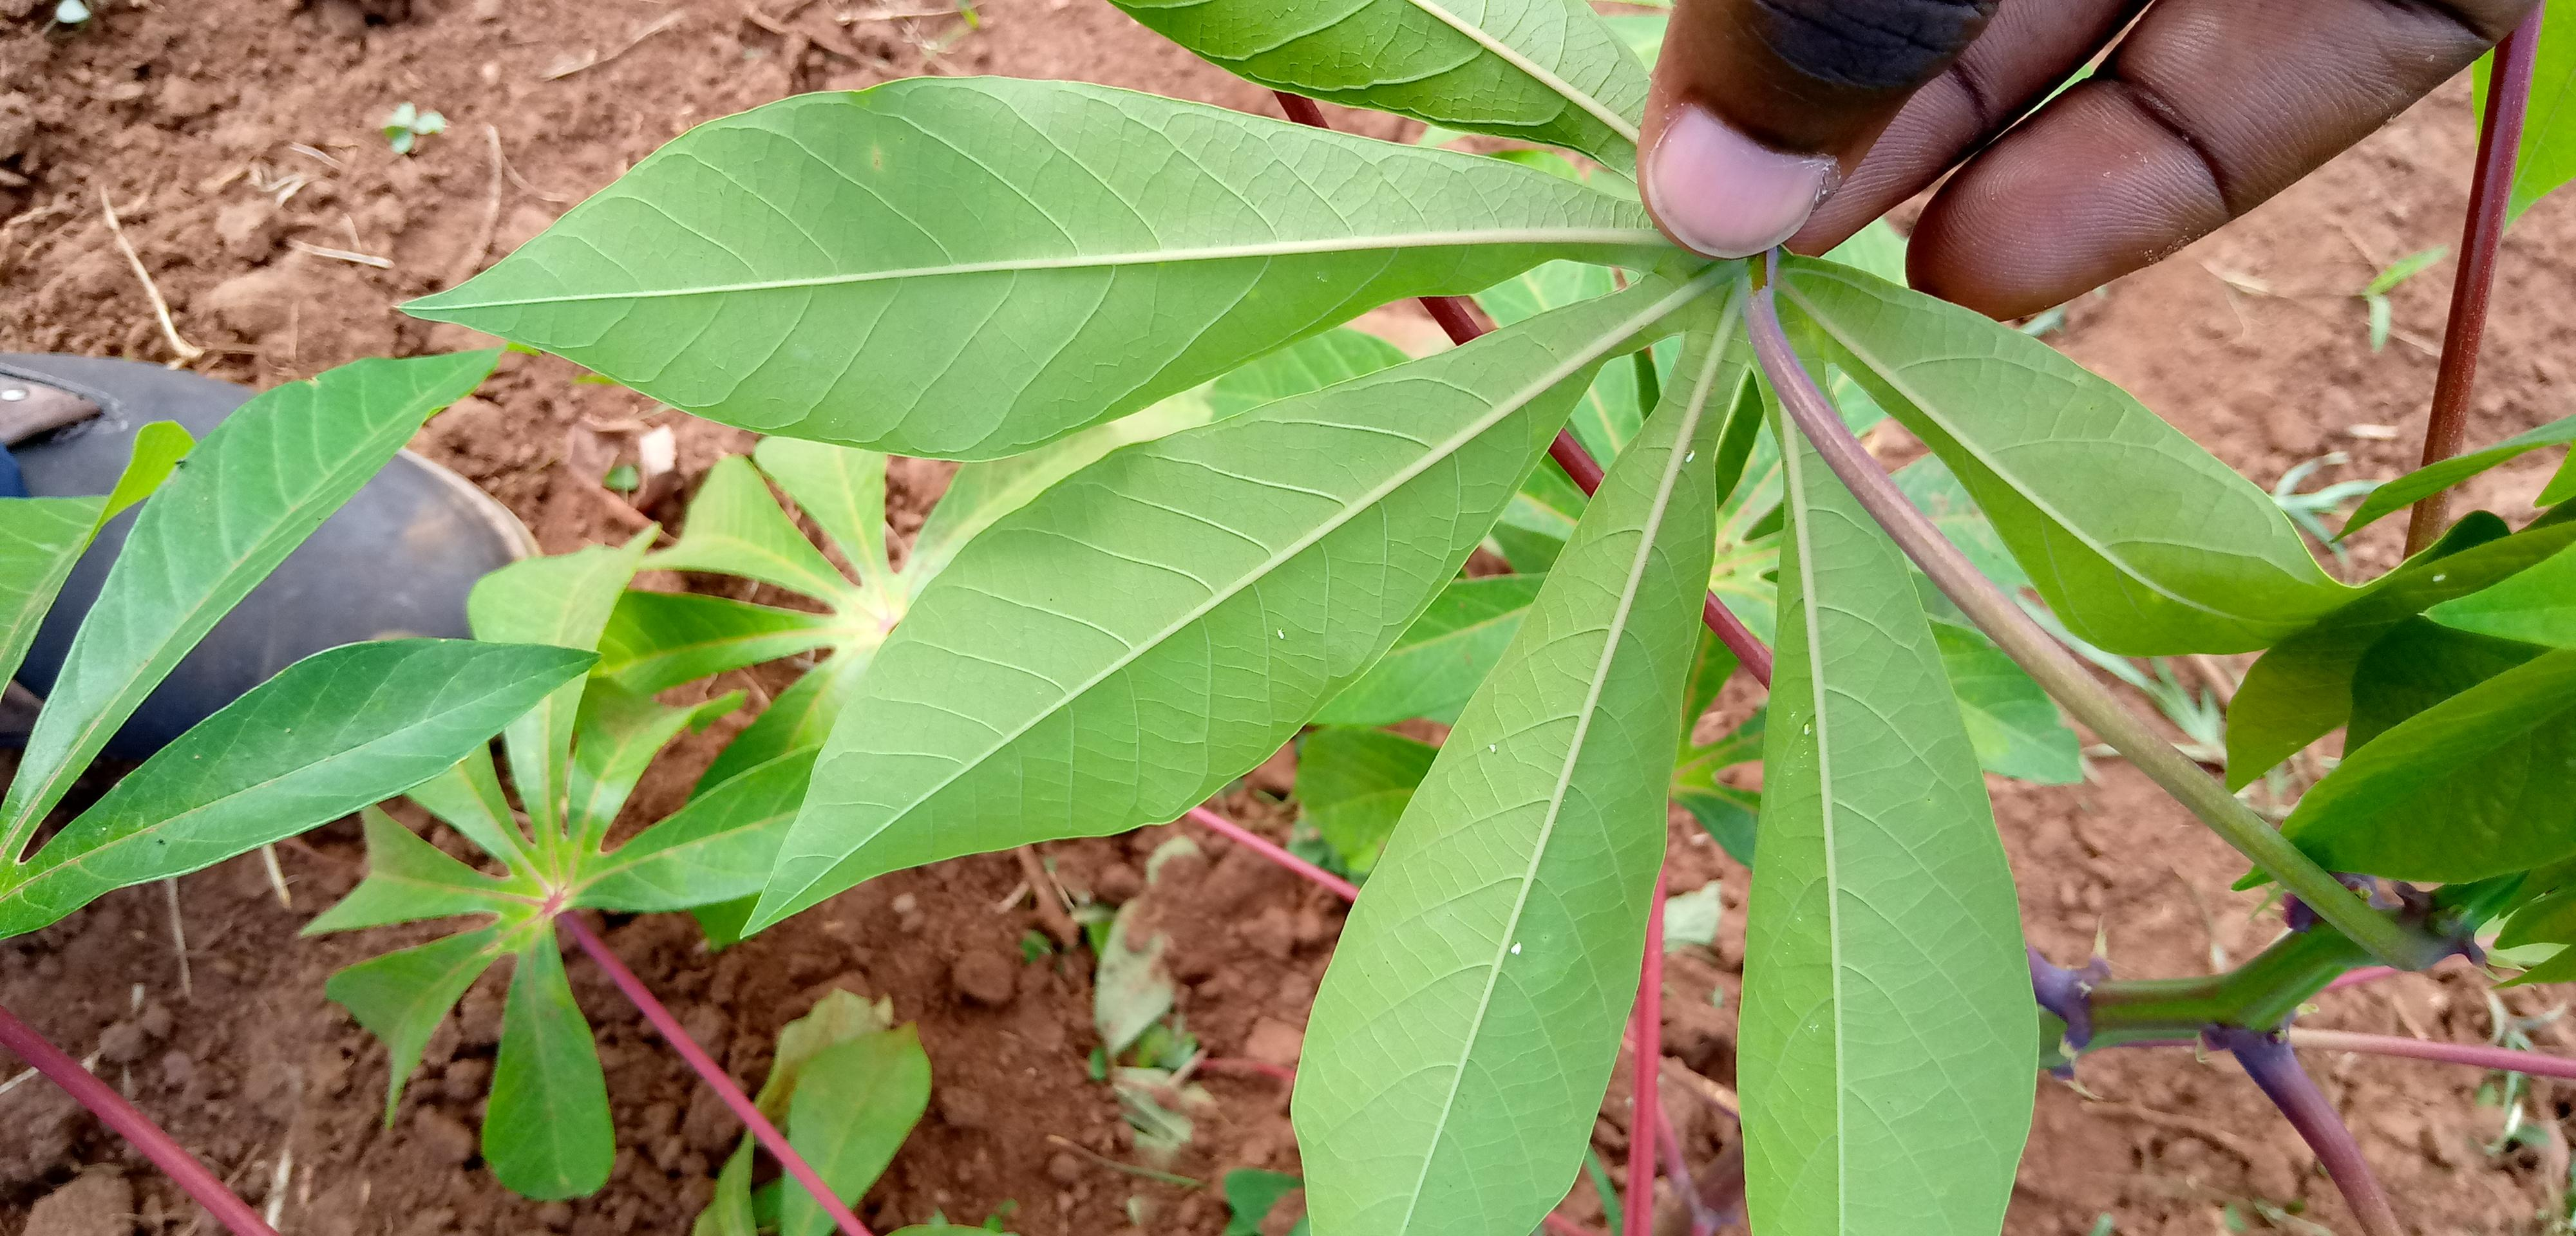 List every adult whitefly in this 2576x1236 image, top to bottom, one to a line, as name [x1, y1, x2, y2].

whitefly [1679, 445, 1710, 474]
whitefly [1265, 621, 1296, 651]
whitefly [1796, 714, 1817, 741]
whitefly [1480, 731, 1506, 762]
whitefly [1507, 934, 1531, 964]